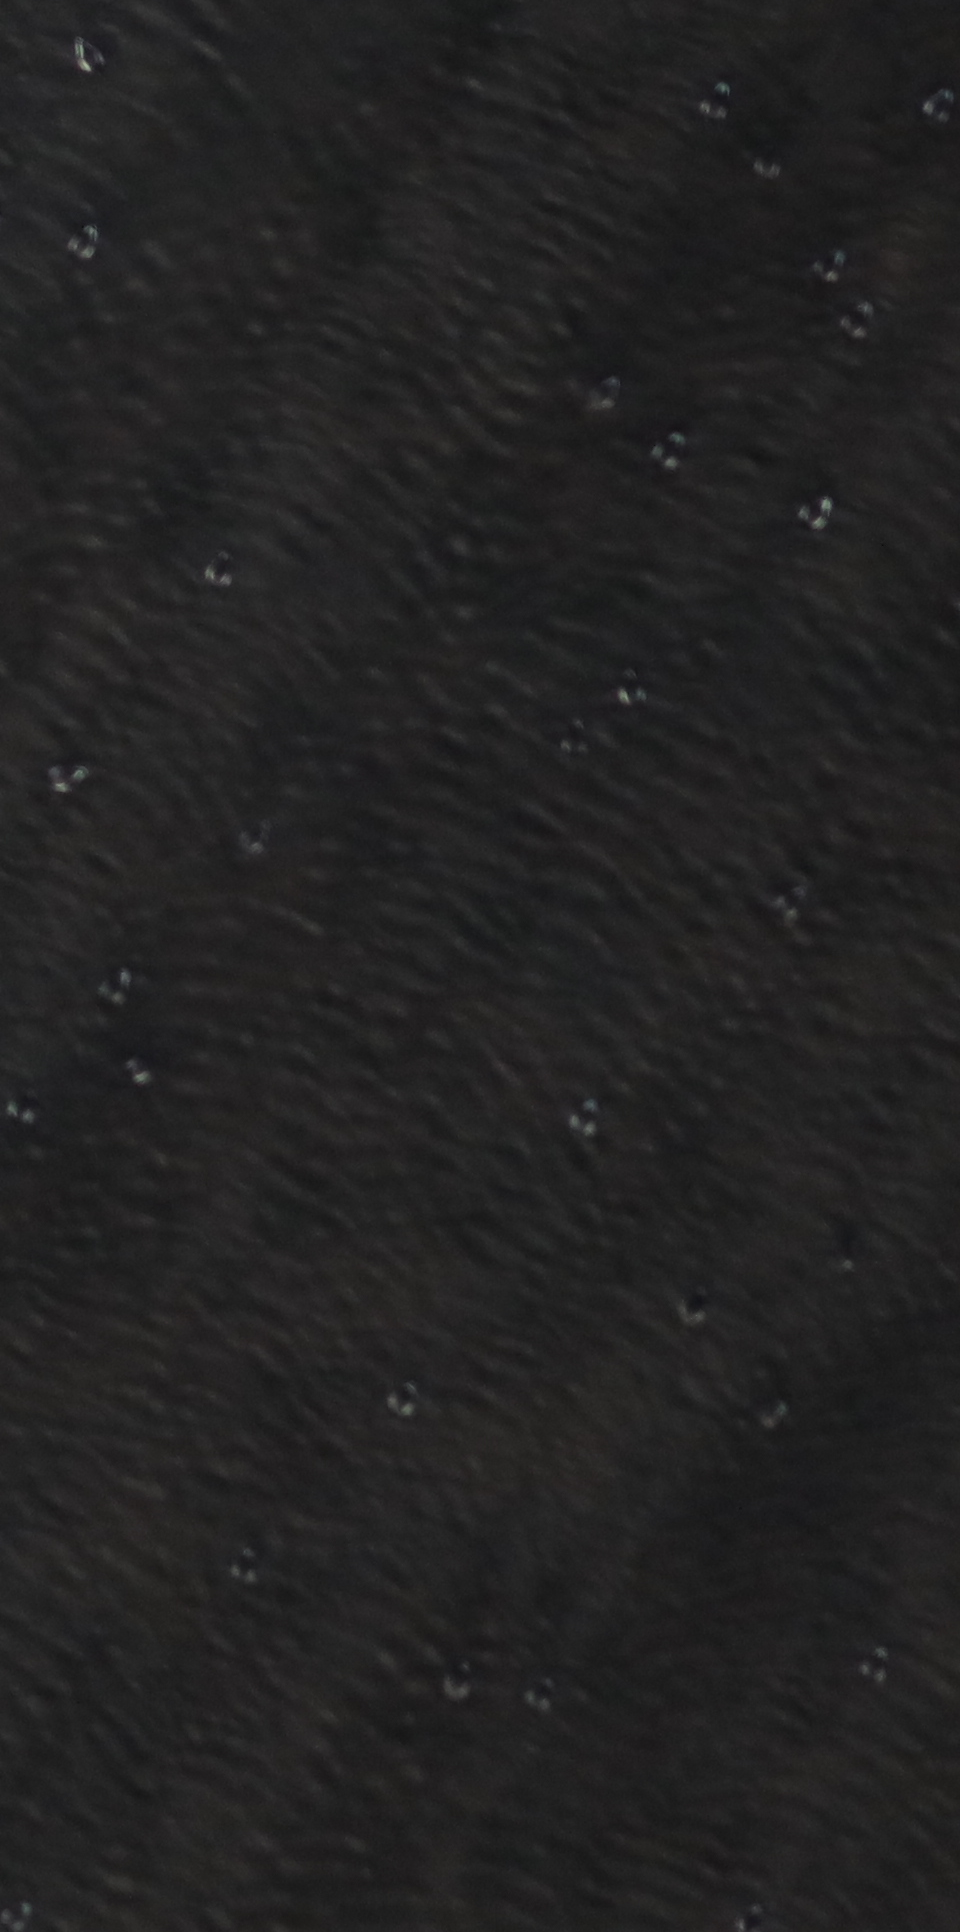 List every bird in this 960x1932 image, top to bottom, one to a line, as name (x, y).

brant (89, 59)
brant (938, 112)
brant (726, 113)
brant (762, 163)
brant (86, 246)
brant (823, 266)
brant (857, 323)
brant (601, 393)
brant (665, 454)
brant (808, 512)
brant (222, 579)
brant (631, 696)
brant (564, 729)
brant (67, 777)
brant (254, 844)
brant (787, 908)
brant (108, 993)
brant (143, 1072)
brant (578, 1107)
brant (24, 1121)
brant (701, 1312)
brant (408, 1400)
brant (770, 1418)
brant (249, 1569)
brant (876, 1677)
brant (466, 1689)
brant (544, 1701)
brant (745, 1920)
brant (15, 1926)